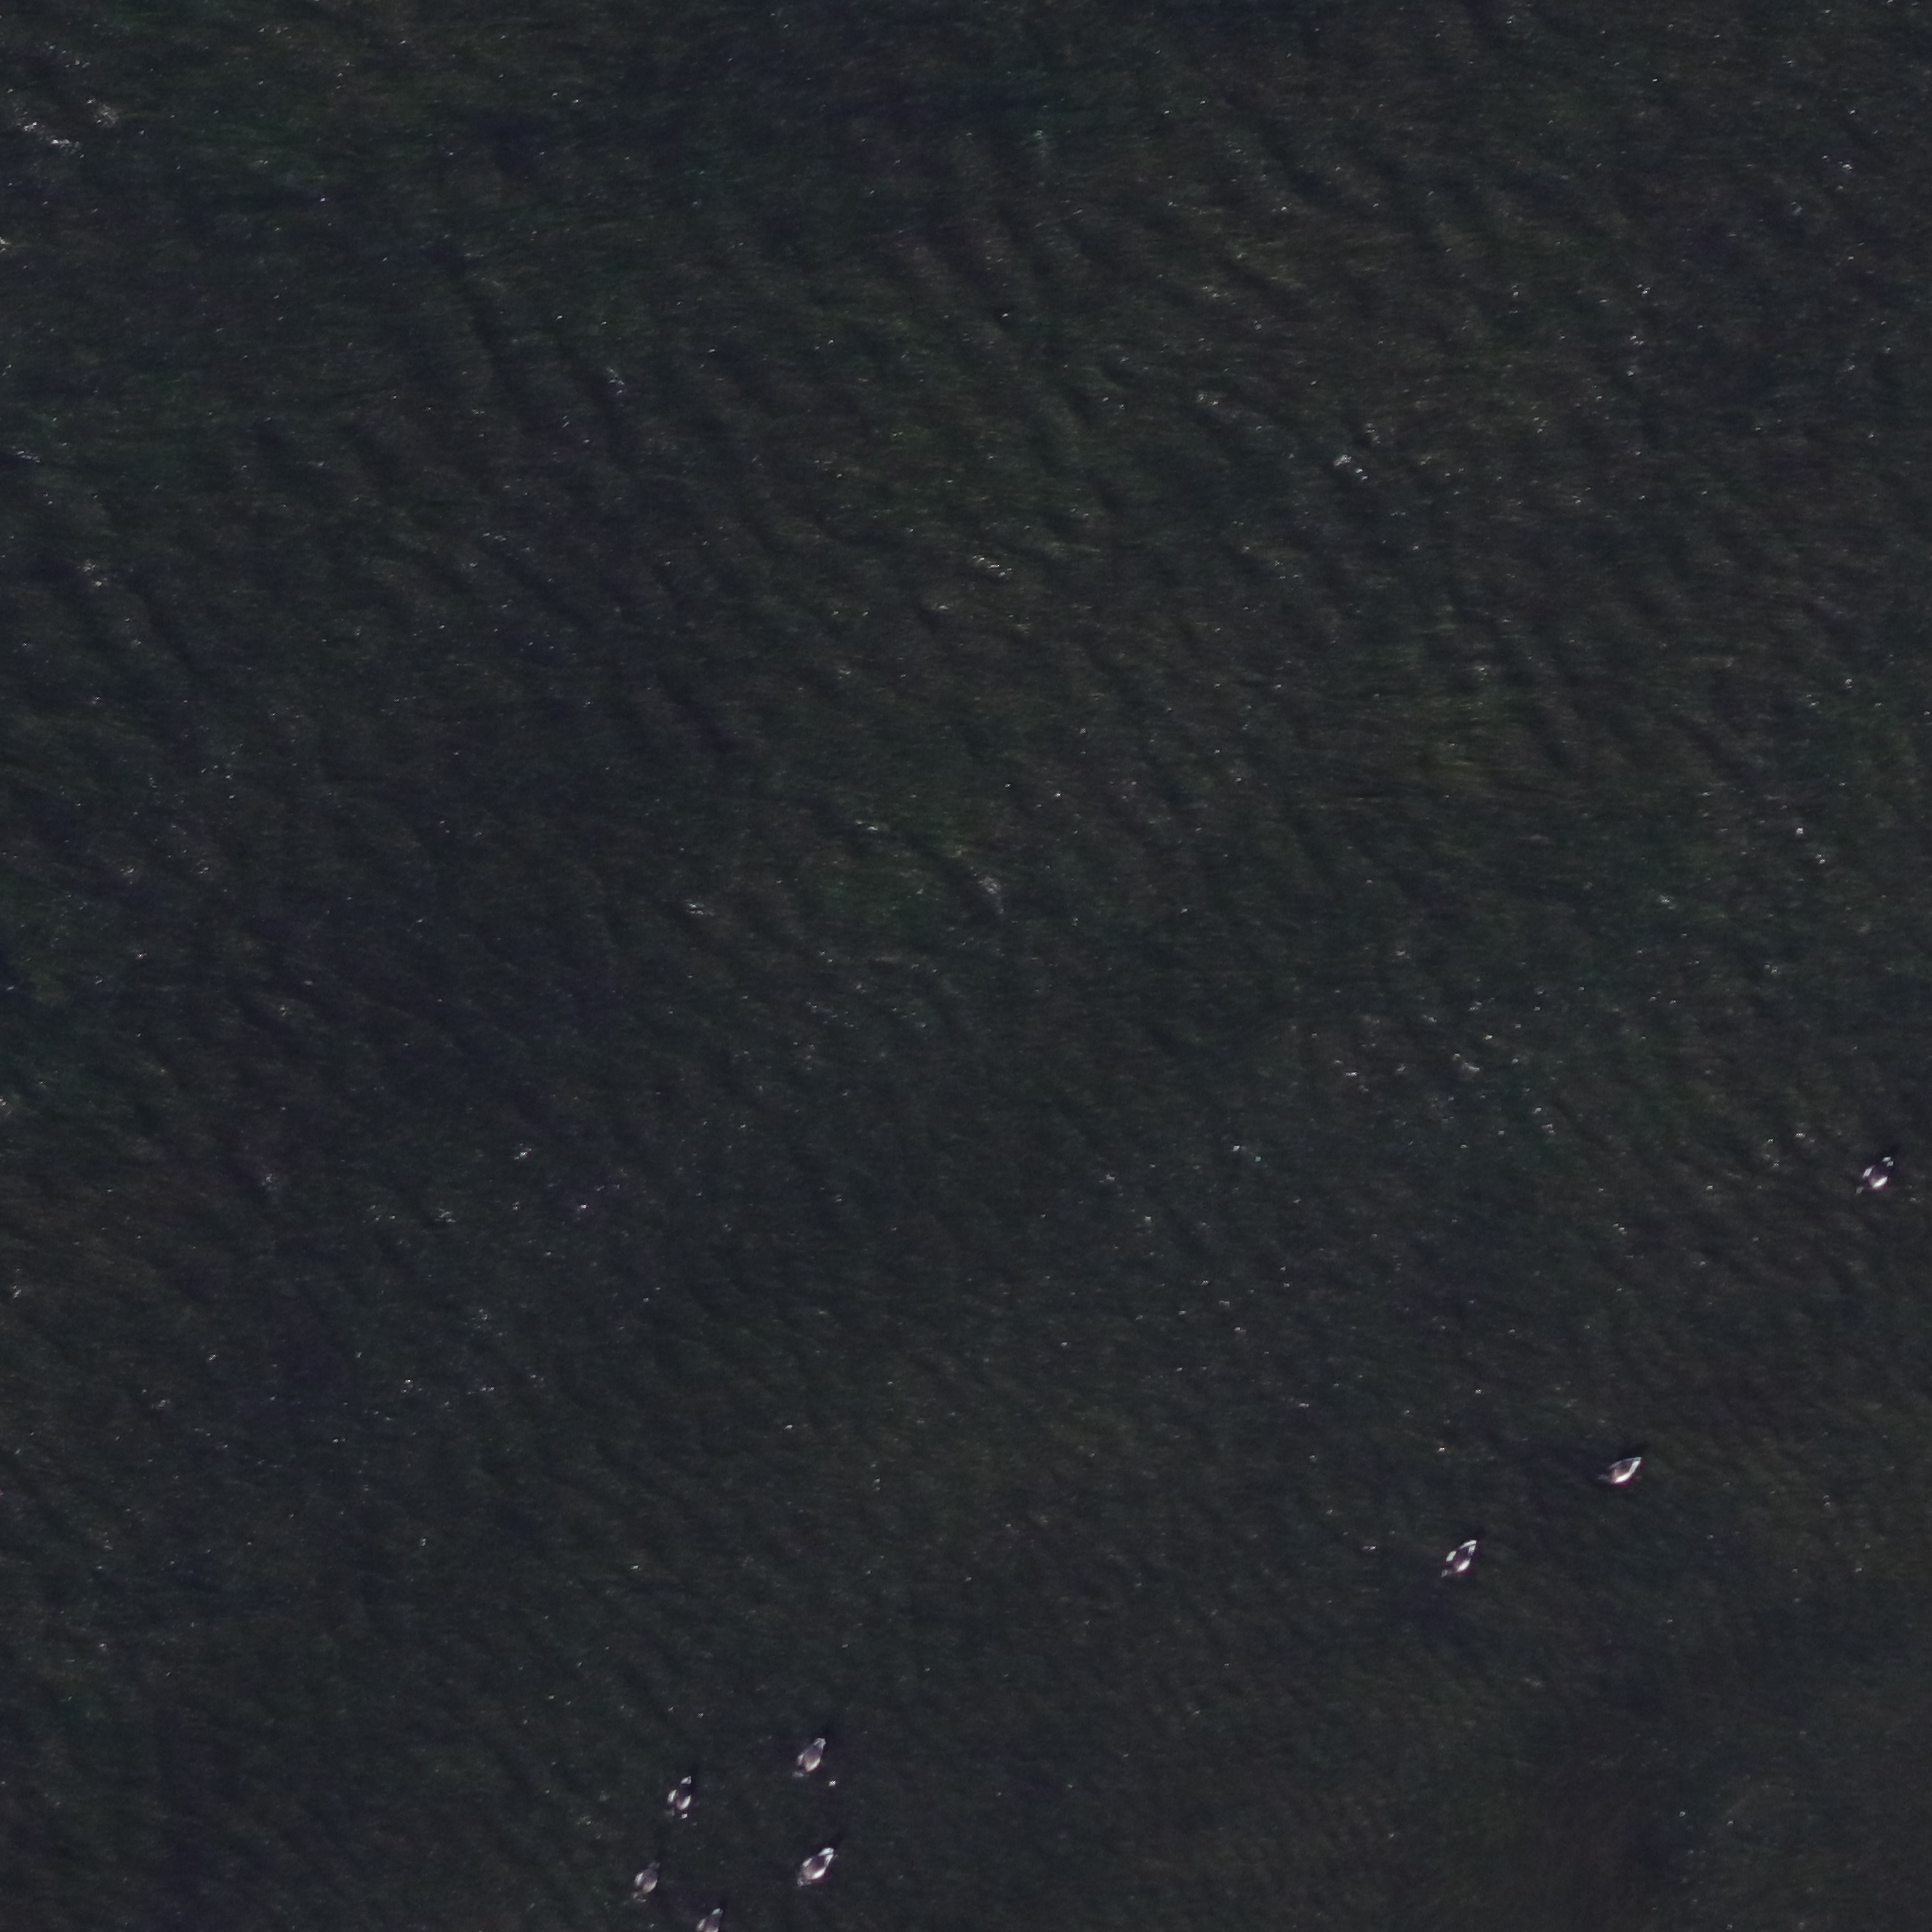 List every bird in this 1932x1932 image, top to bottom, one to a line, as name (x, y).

brant (1875, 1174)
brant (1620, 1472)
brant (1459, 1556)
brant (809, 1757)
brant (682, 1797)
brant (814, 1865)
brant (650, 1877)
brant (711, 1926)